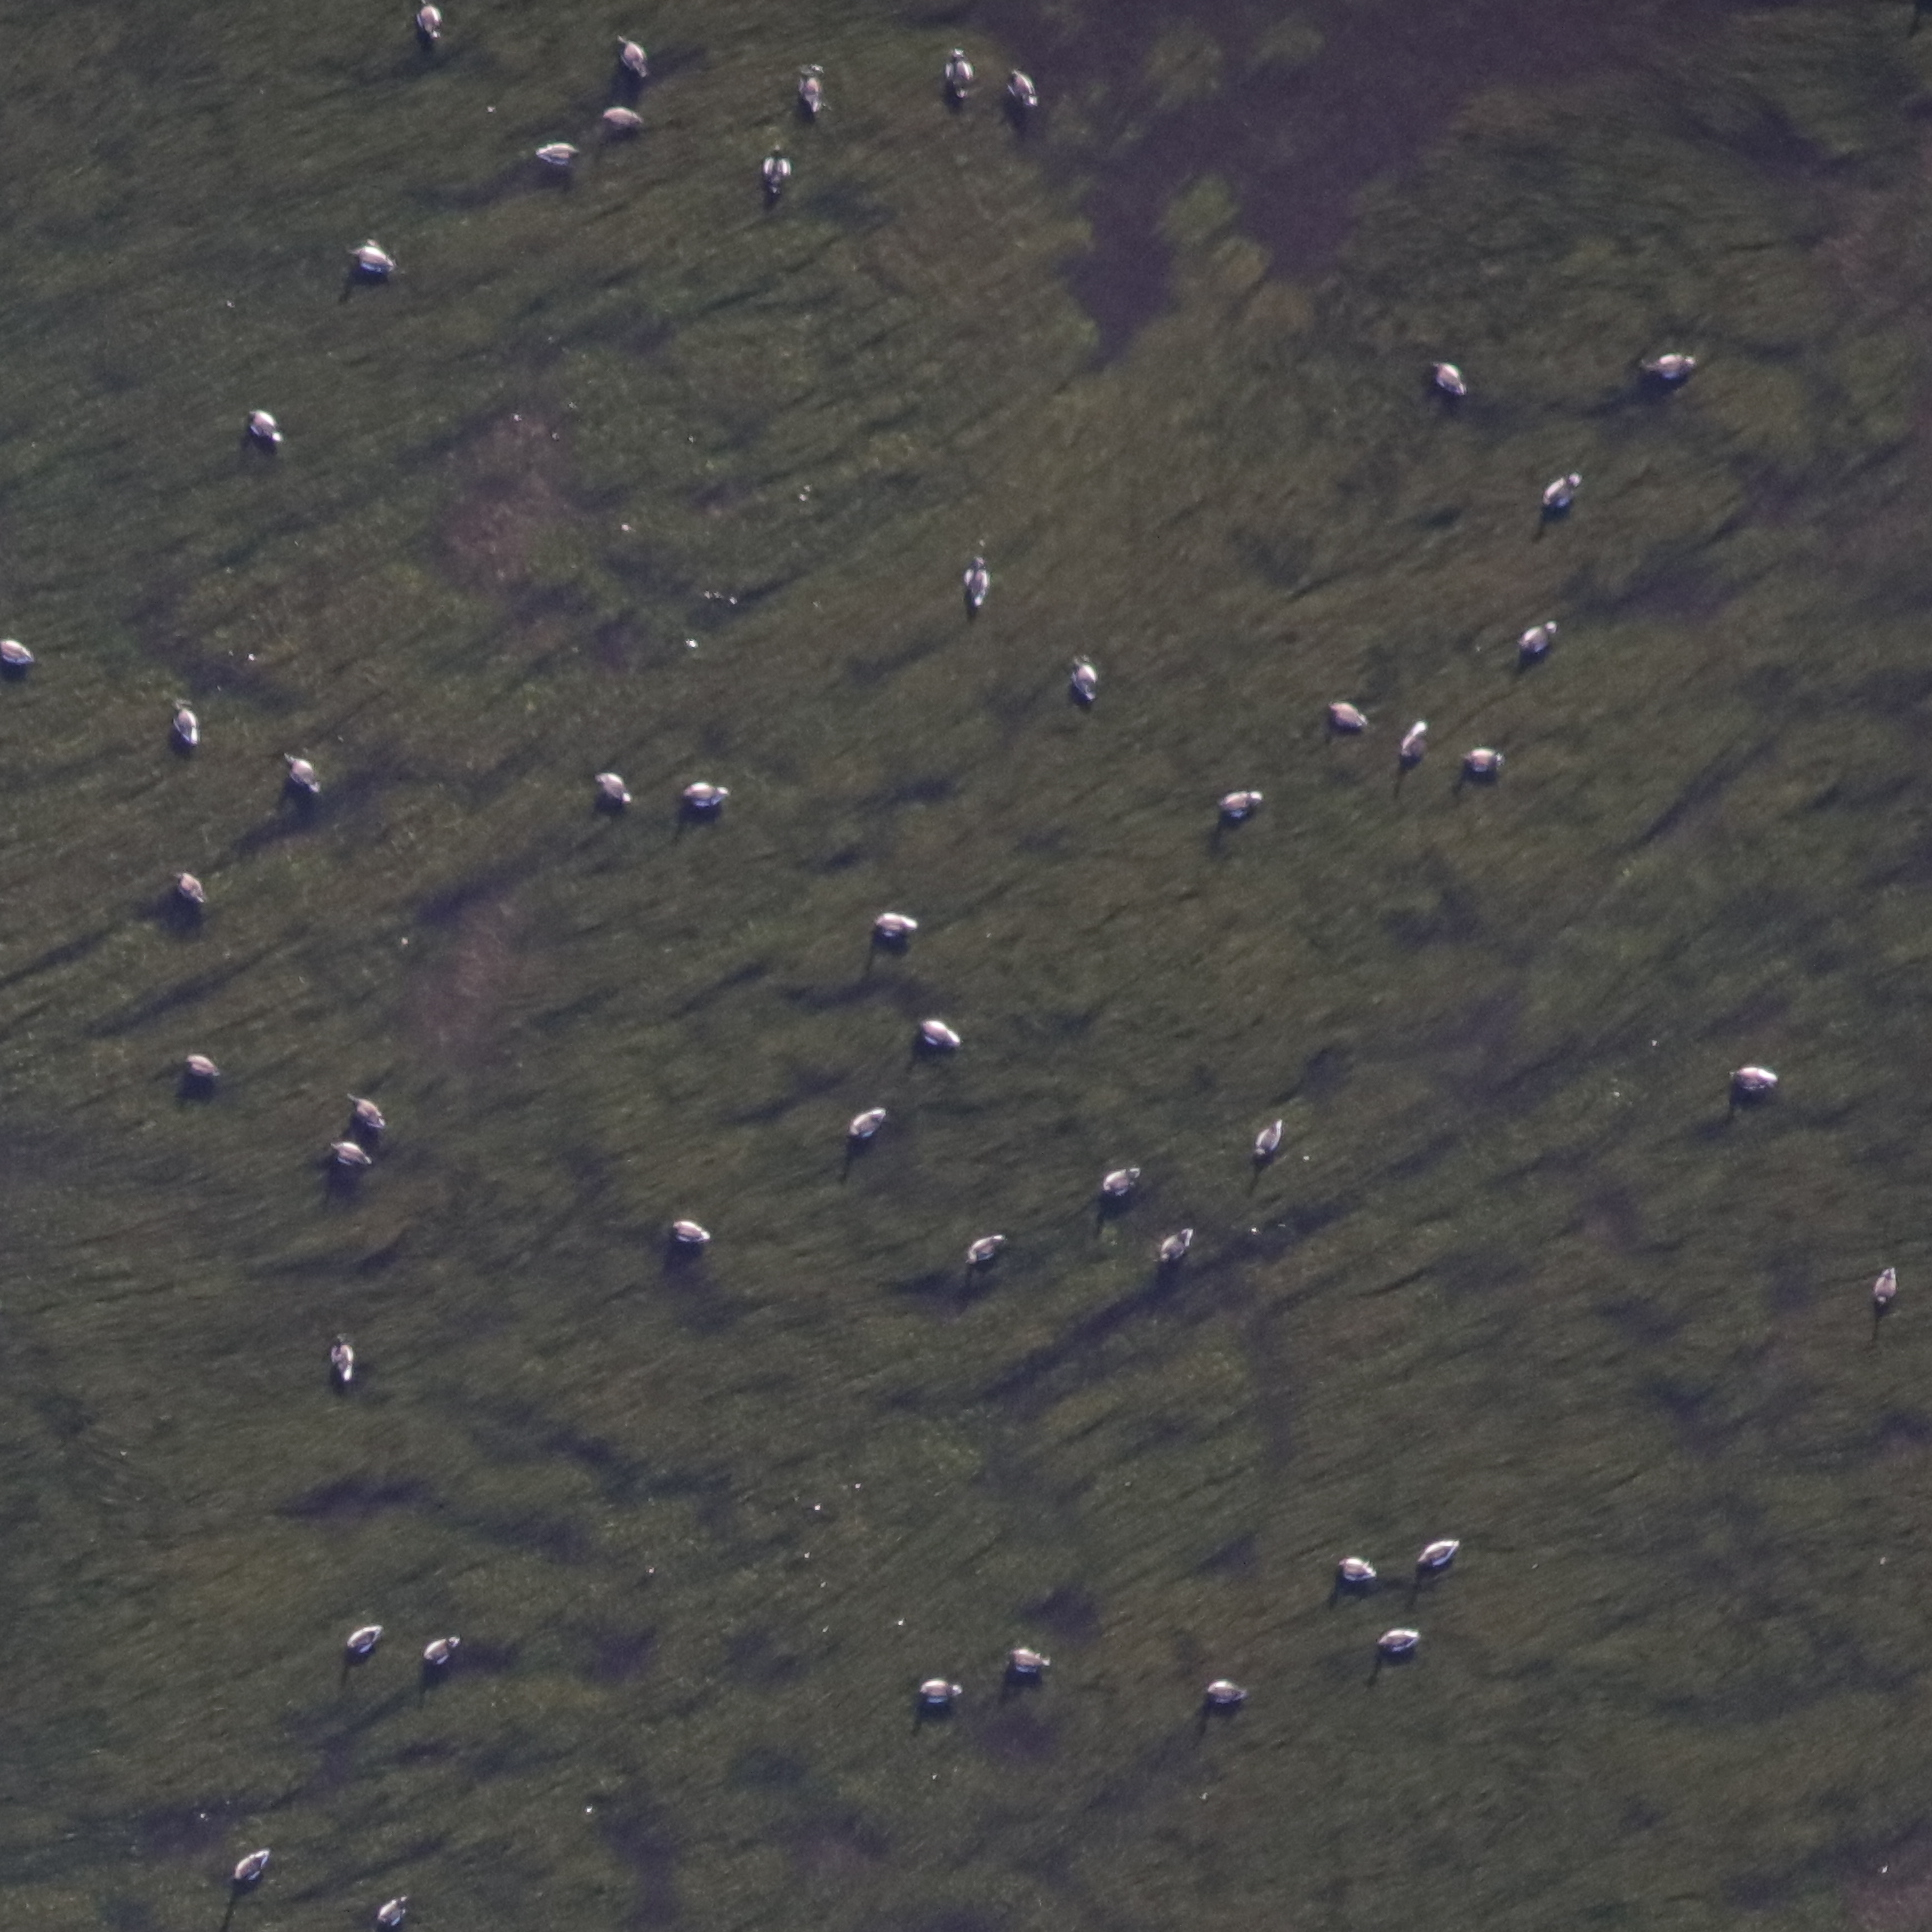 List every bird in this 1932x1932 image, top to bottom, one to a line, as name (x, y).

brant (432, 20)
brant (632, 55)
brant (959, 75)
brant (1020, 86)
brant (814, 92)
brant (615, 120)
brant (560, 154)
brant (776, 171)
brant (372, 259)
brant (1670, 368)
brant (1449, 379)
brant (264, 427)
brant (1562, 494)
brant (978, 584)
brant (1539, 639)
brant (15, 653)
brant (1084, 679)
brant (1348, 717)
brant (185, 722)
brant (1415, 744)
brant (1483, 762)
brant (302, 774)
brant (612, 788)
brant (706, 796)
brant (1239, 806)
brant (192, 888)
brant (894, 927)
brant (940, 1034)
brant (201, 1067)
brant (1752, 1079)
brant (367, 1110)
brant (868, 1123)
brant (1272, 1139)
brant (349, 1152)
brant (1121, 1181)
brant (688, 1232)
brant (1177, 1246)
brant (986, 1250)
brant (1885, 1288)
brant (344, 1359)
brant (1436, 1555)
brant (1356, 1568)
brant (363, 1640)
brant (1397, 1640)
brant (441, 1650)
brant (1029, 1660)
brant (941, 1692)
brant (1225, 1693)
brant (250, 1868)
brant (391, 1914)